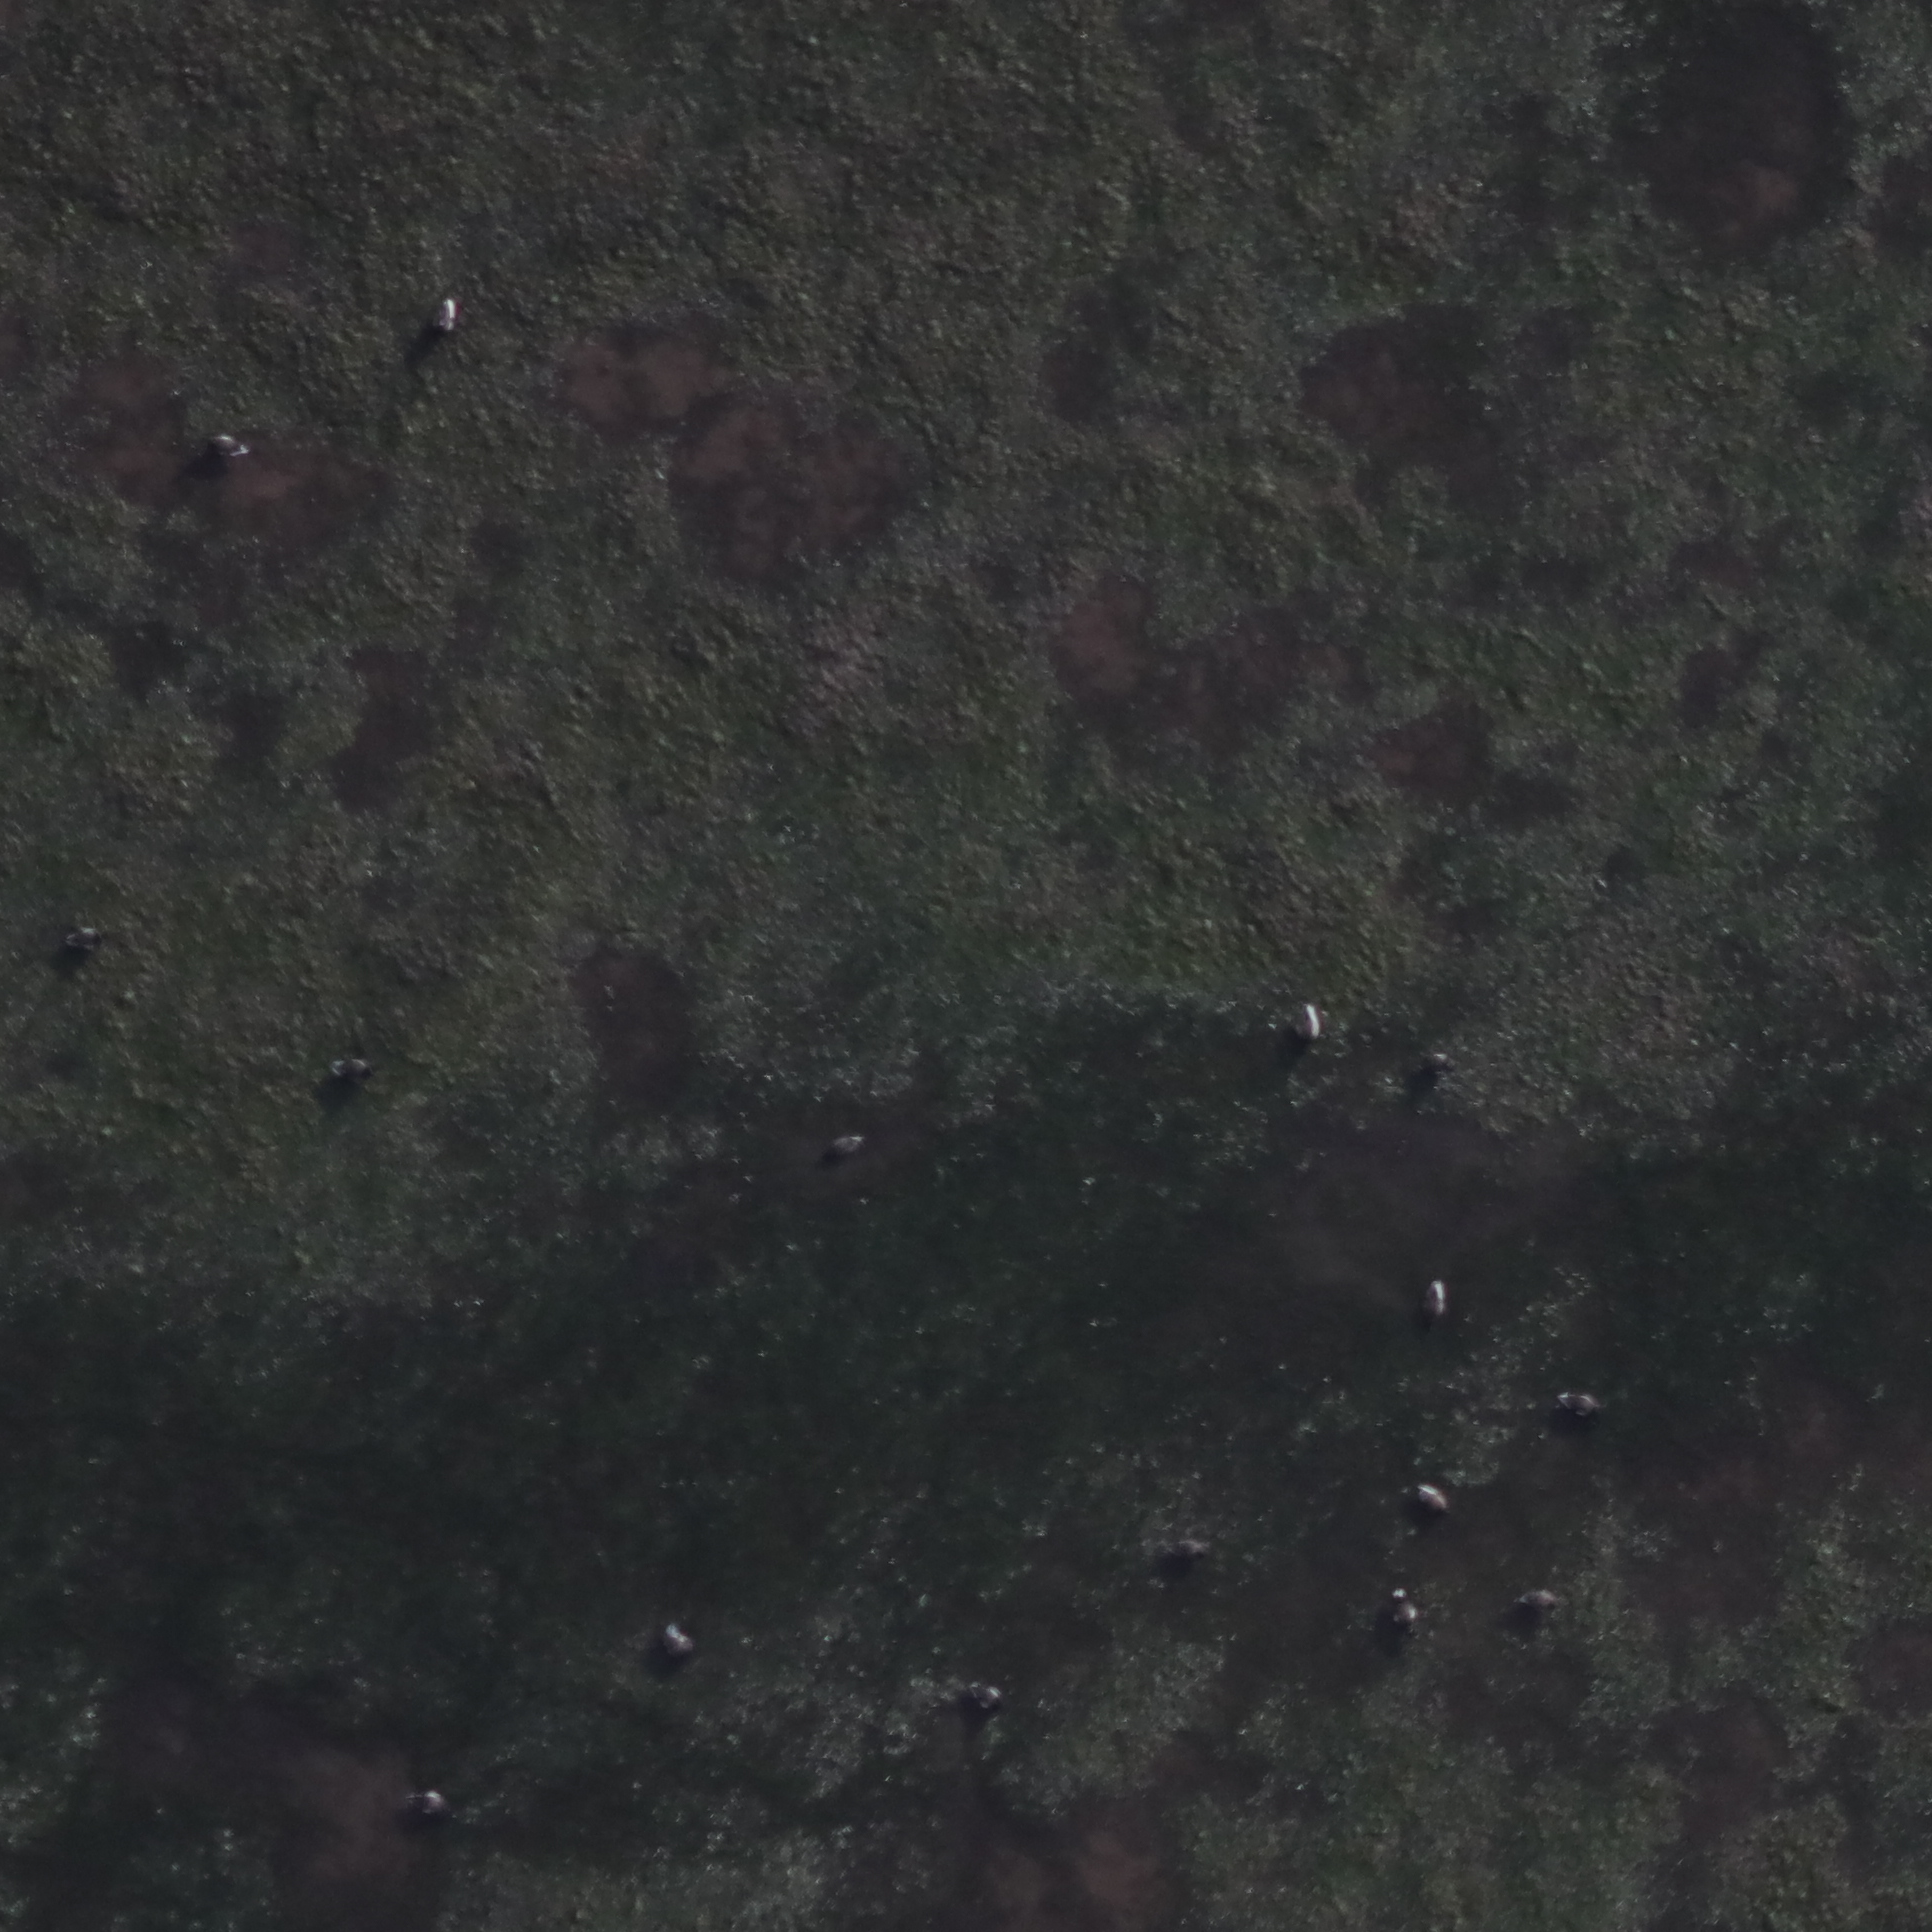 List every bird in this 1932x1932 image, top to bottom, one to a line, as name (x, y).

brant (441, 324)
brant (229, 439)
brant (89, 939)
brant (1303, 1017)
brant (1435, 1060)
brant (352, 1068)
brant (844, 1141)
brant (1430, 1301)
brant (1581, 1405)
brant (1426, 1498)
brant (1188, 1554)
brant (1529, 1605)
brant (1407, 1610)
brant (678, 1644)
brant (984, 1696)
brant (427, 1800)